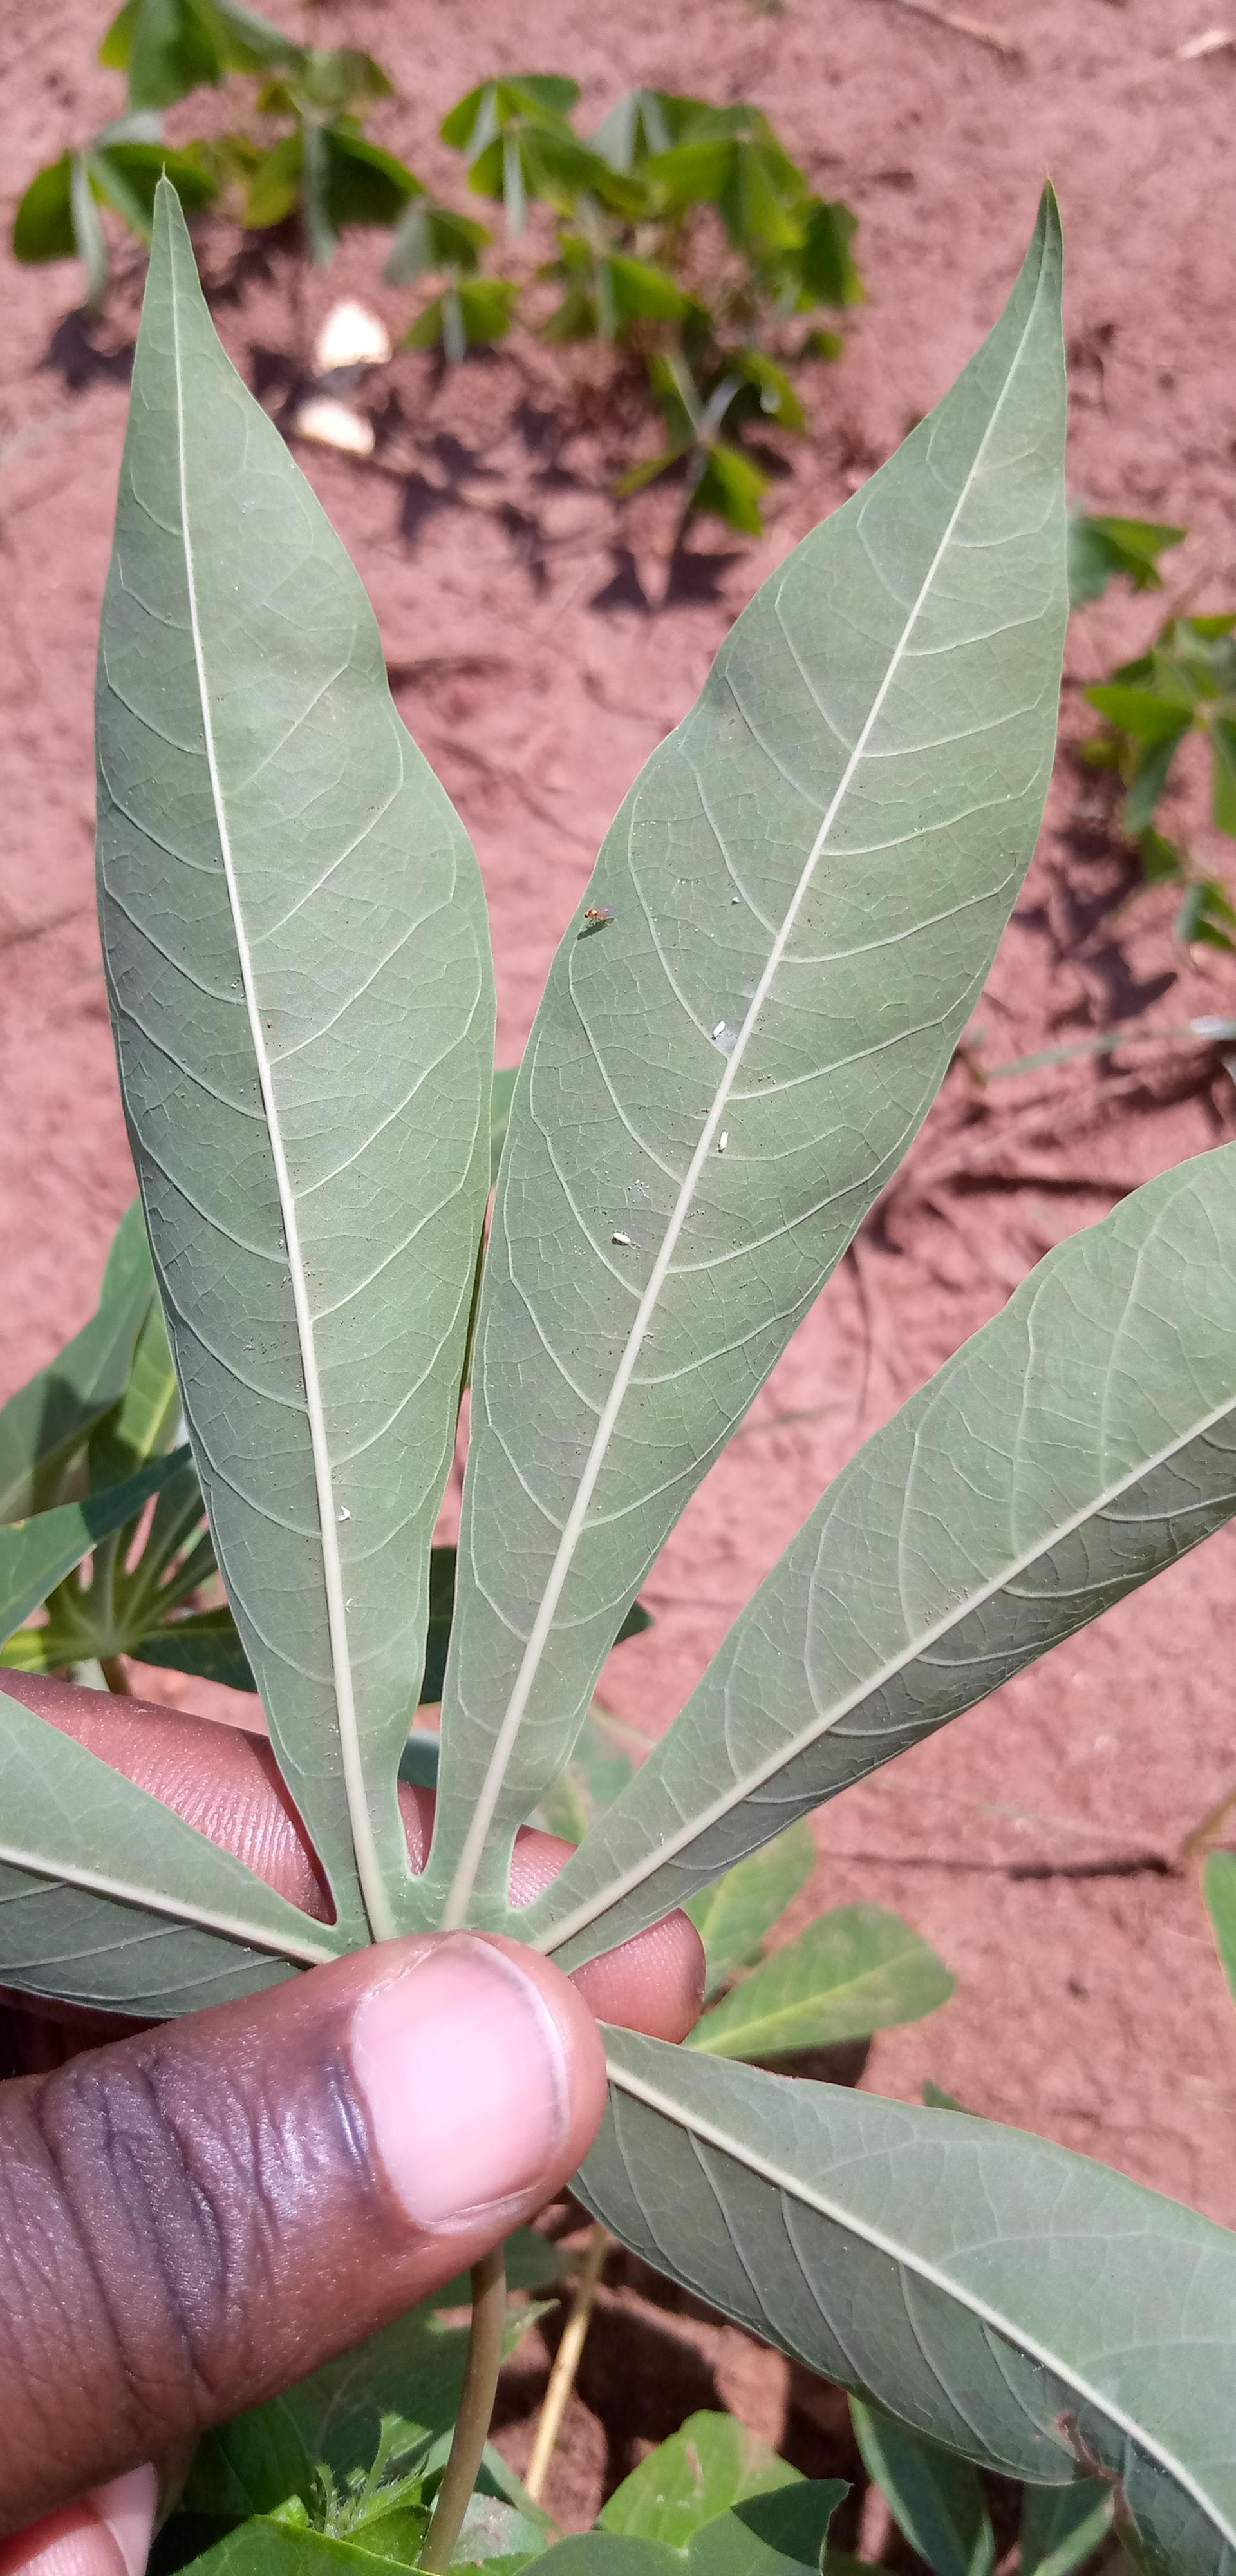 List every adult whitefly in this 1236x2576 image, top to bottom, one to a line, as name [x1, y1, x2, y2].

whitefly [699, 1006, 734, 1050]
whitefly [697, 1119, 751, 1184]
whitefly [593, 1218, 652, 1273]
whitefly [321, 1493, 368, 1540]